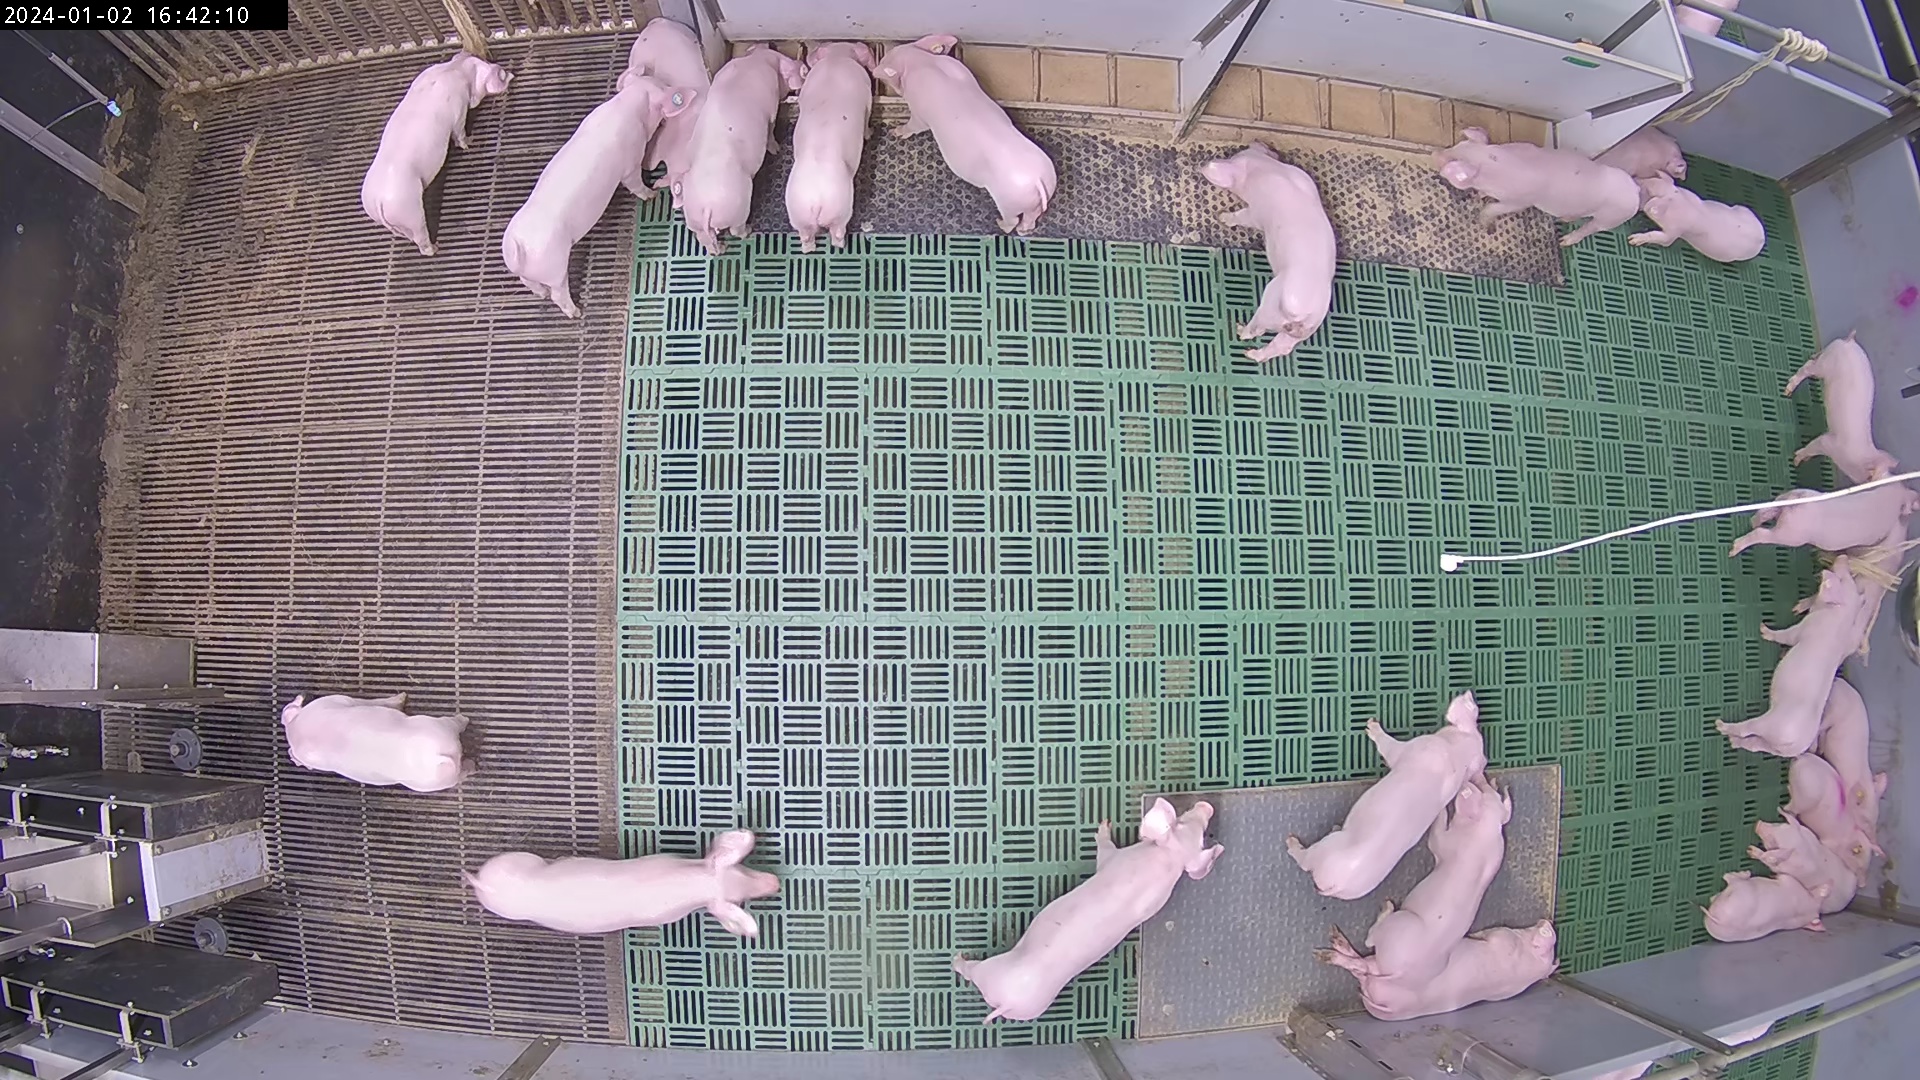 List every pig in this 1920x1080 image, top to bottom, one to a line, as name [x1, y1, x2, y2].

pig [1673, 1, 1739, 38]
pig [628, 17, 712, 210]
pig [871, 36, 1060, 238]
pig [783, 39, 874, 256]
pig [683, 42, 808, 255]
pig [359, 49, 515, 257]
pig [500, 61, 696, 317]
pig [1431, 124, 1643, 245]
pig [1590, 124, 1688, 180]
pig [1200, 138, 1335, 363]
pig [1628, 170, 1766, 263]
pig [1780, 333, 1898, 487]
pig [1724, 456, 1918, 559]
pig [1839, 517, 1910, 668]
pig [1715, 553, 1865, 757]
pig [1808, 675, 1887, 845]
pig [280, 689, 475, 798]
pig [1286, 691, 1487, 902]
pig [1783, 753, 1887, 888]
pig [1364, 772, 1512, 991]
pig [951, 795, 1224, 1027]
pig [1747, 806, 1856, 914]
pig [463, 828, 781, 941]
pig [1700, 868, 1831, 945]
pig [1314, 917, 1559, 1020]